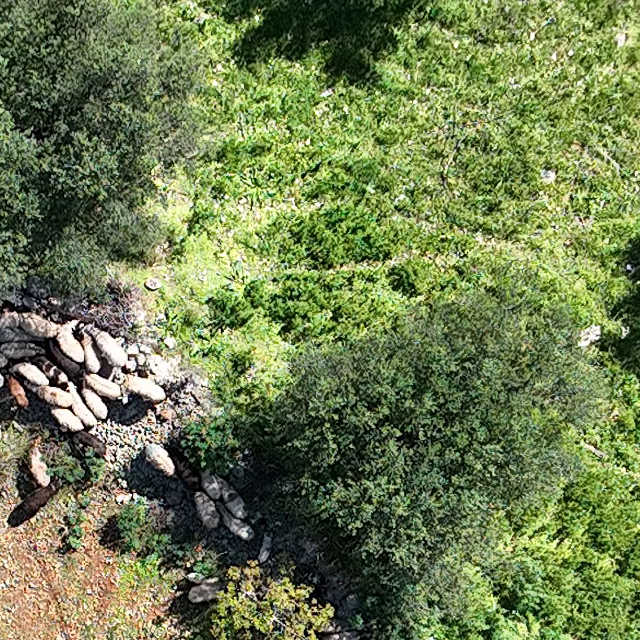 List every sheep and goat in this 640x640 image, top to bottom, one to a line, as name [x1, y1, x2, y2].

sheep [13, 311, 60, 338]
sheep [0, 316, 12, 335]
sheep [59, 318, 85, 363]
sheep [89, 326, 128, 366]
sheep [0, 329, 45, 342]
sheep [81, 331, 99, 371]
sheep [0, 337, 8, 368]
sheep [47, 341, 86, 380]
sheep [0, 343, 45, 358]
sheep [33, 357, 68, 383]
sheep [8, 363, 48, 386]
sheep [117, 371, 166, 402]
sheep [82, 372, 121, 399]
sheep [5, 375, 28, 409]
sheep [24, 380, 72, 407]
sheep [65, 381, 96, 426]
sheep [81, 388, 109, 420]
sheep [50, 409, 83, 431]
sheep [74, 431, 106, 455]
sheep [27, 437, 51, 486]
sheep [142, 443, 175, 477]
sheep [162, 443, 203, 491]
sheep [200, 469, 221, 499]
sheep [215, 474, 249, 519]
sheep [7, 483, 56, 527]
sheep [193, 492, 219, 529]
sheep [215, 501, 255, 542]
sheep [258, 531, 273, 562]
sheep [185, 573, 219, 584]
sheep [188, 584, 223, 602]
sheep [318, 617, 357, 631]
sheep [322, 631, 373, 639]